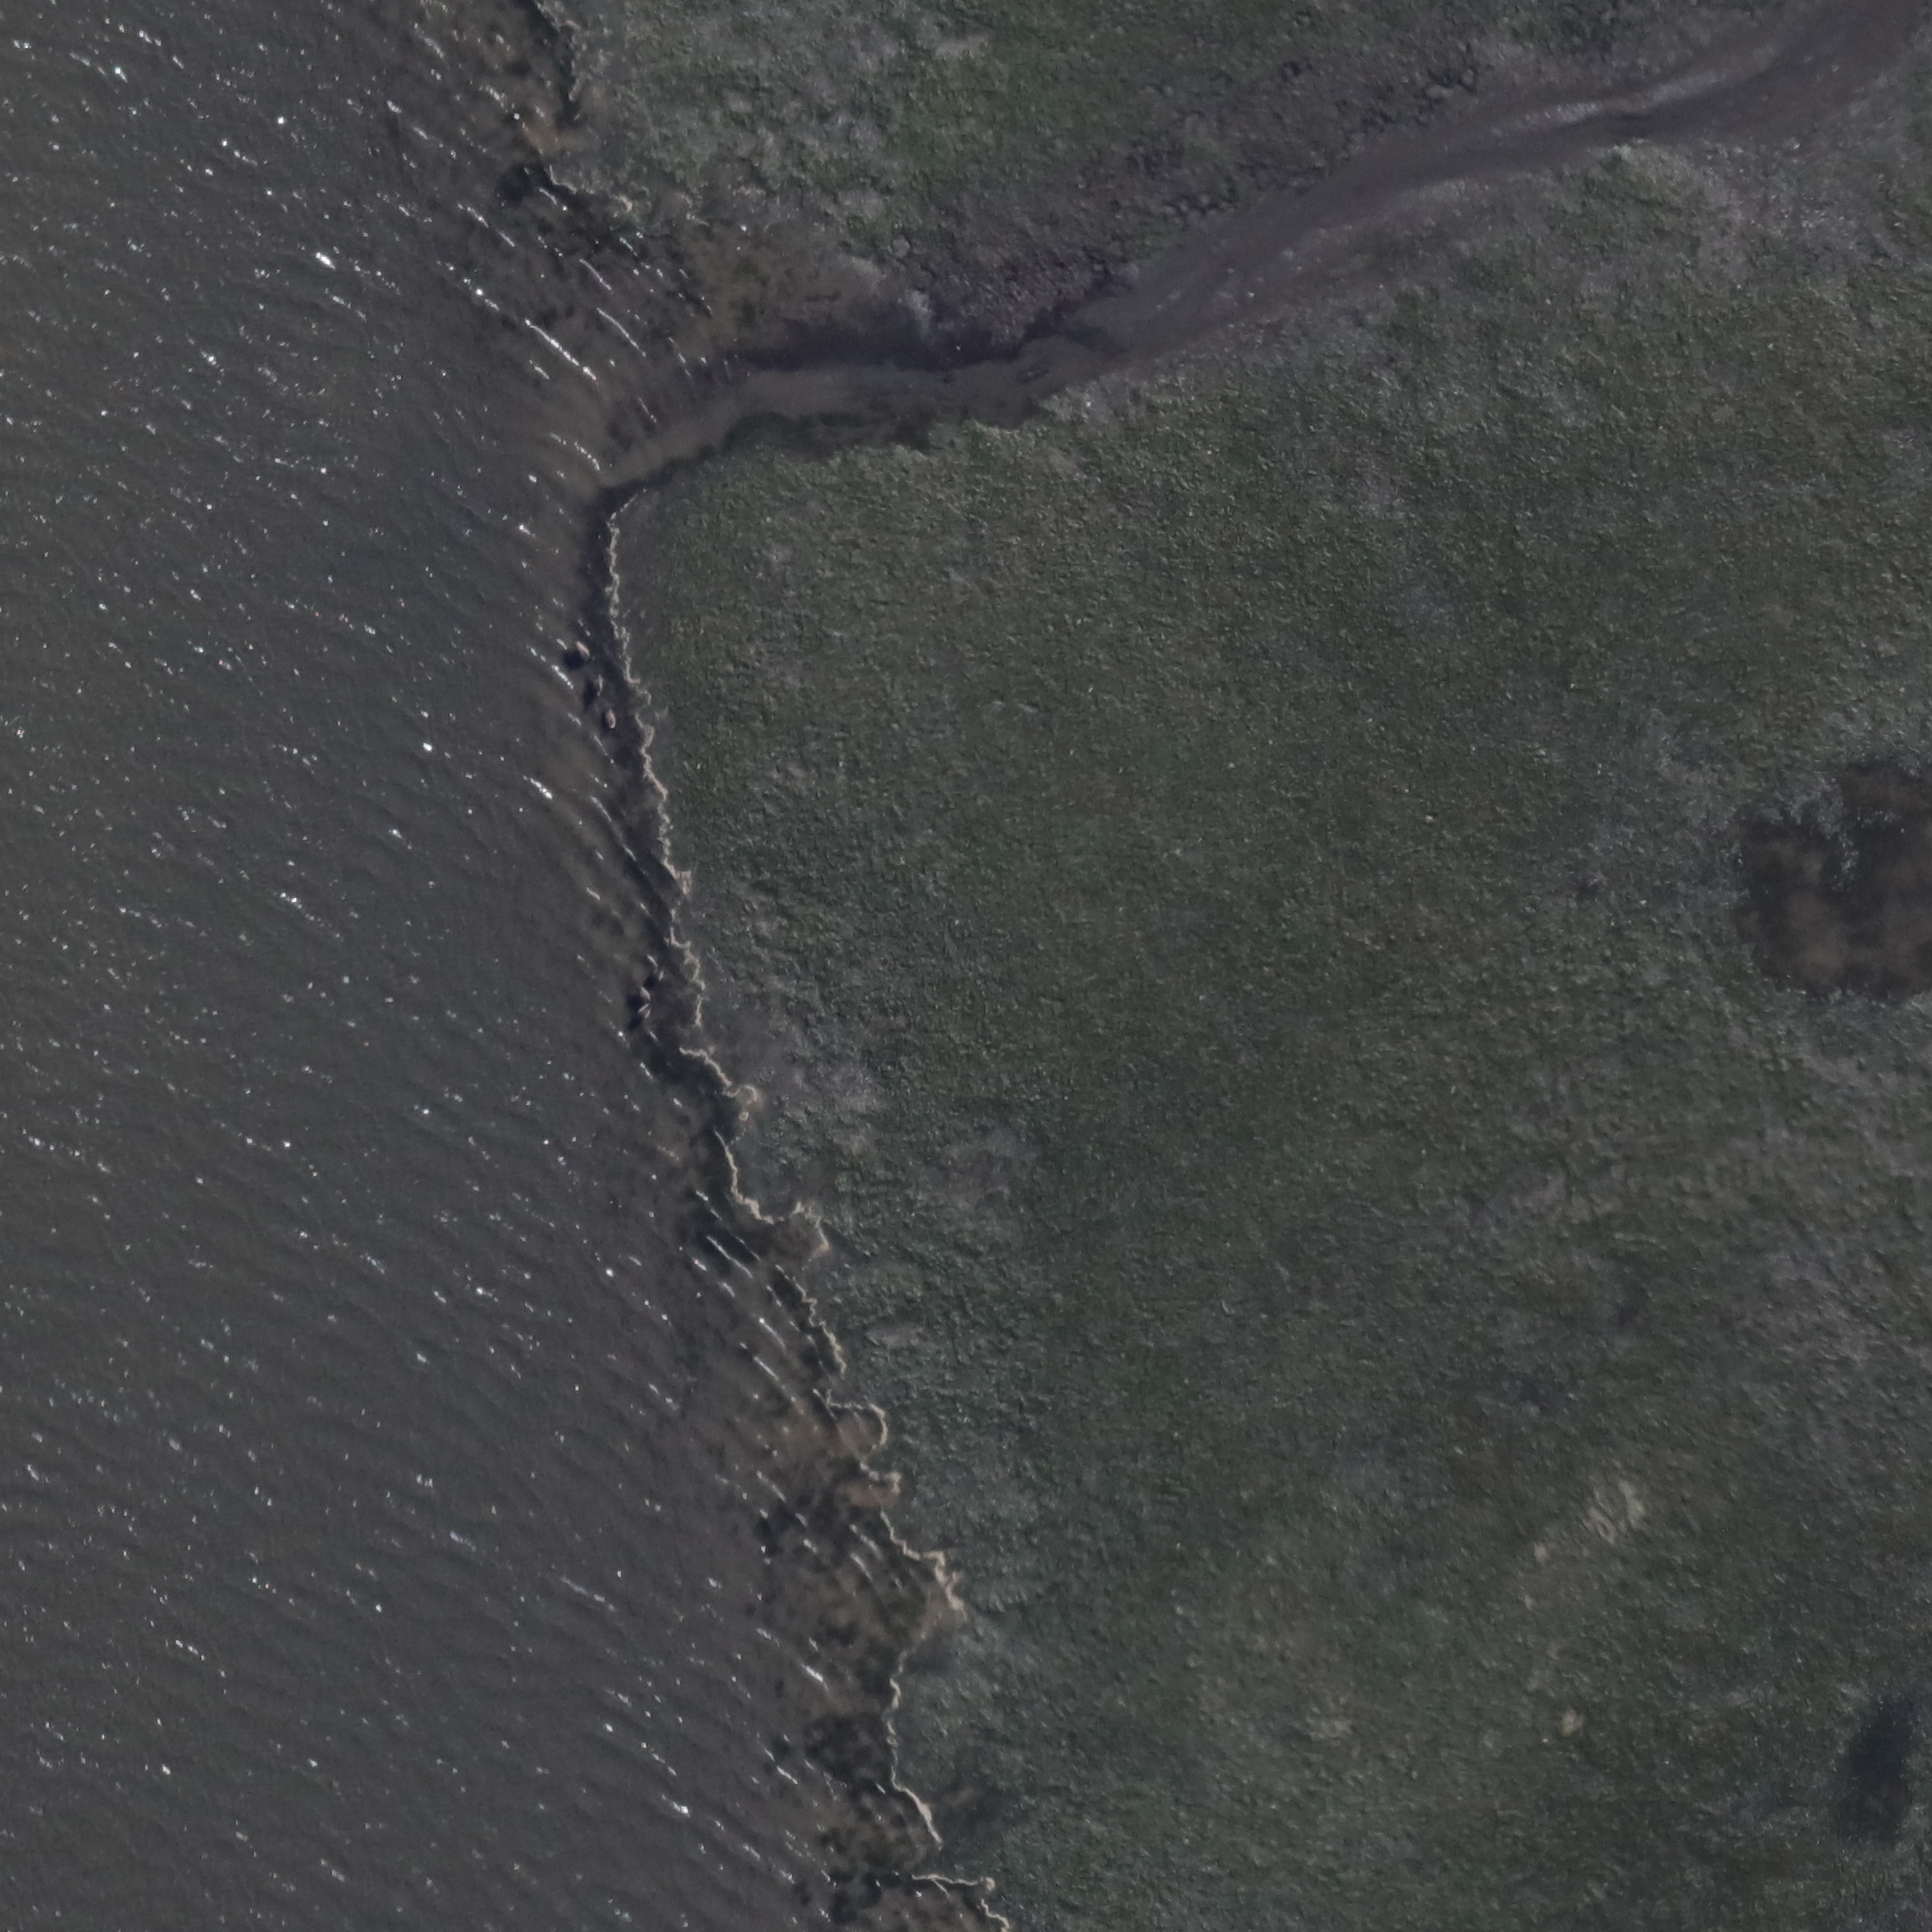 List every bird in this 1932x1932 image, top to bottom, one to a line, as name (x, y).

Canada goose (582, 650)
Canada goose (599, 685)
Canada goose (611, 719)
Canada goose (658, 975)
Canada goose (644, 994)
Canada goose (643, 1013)